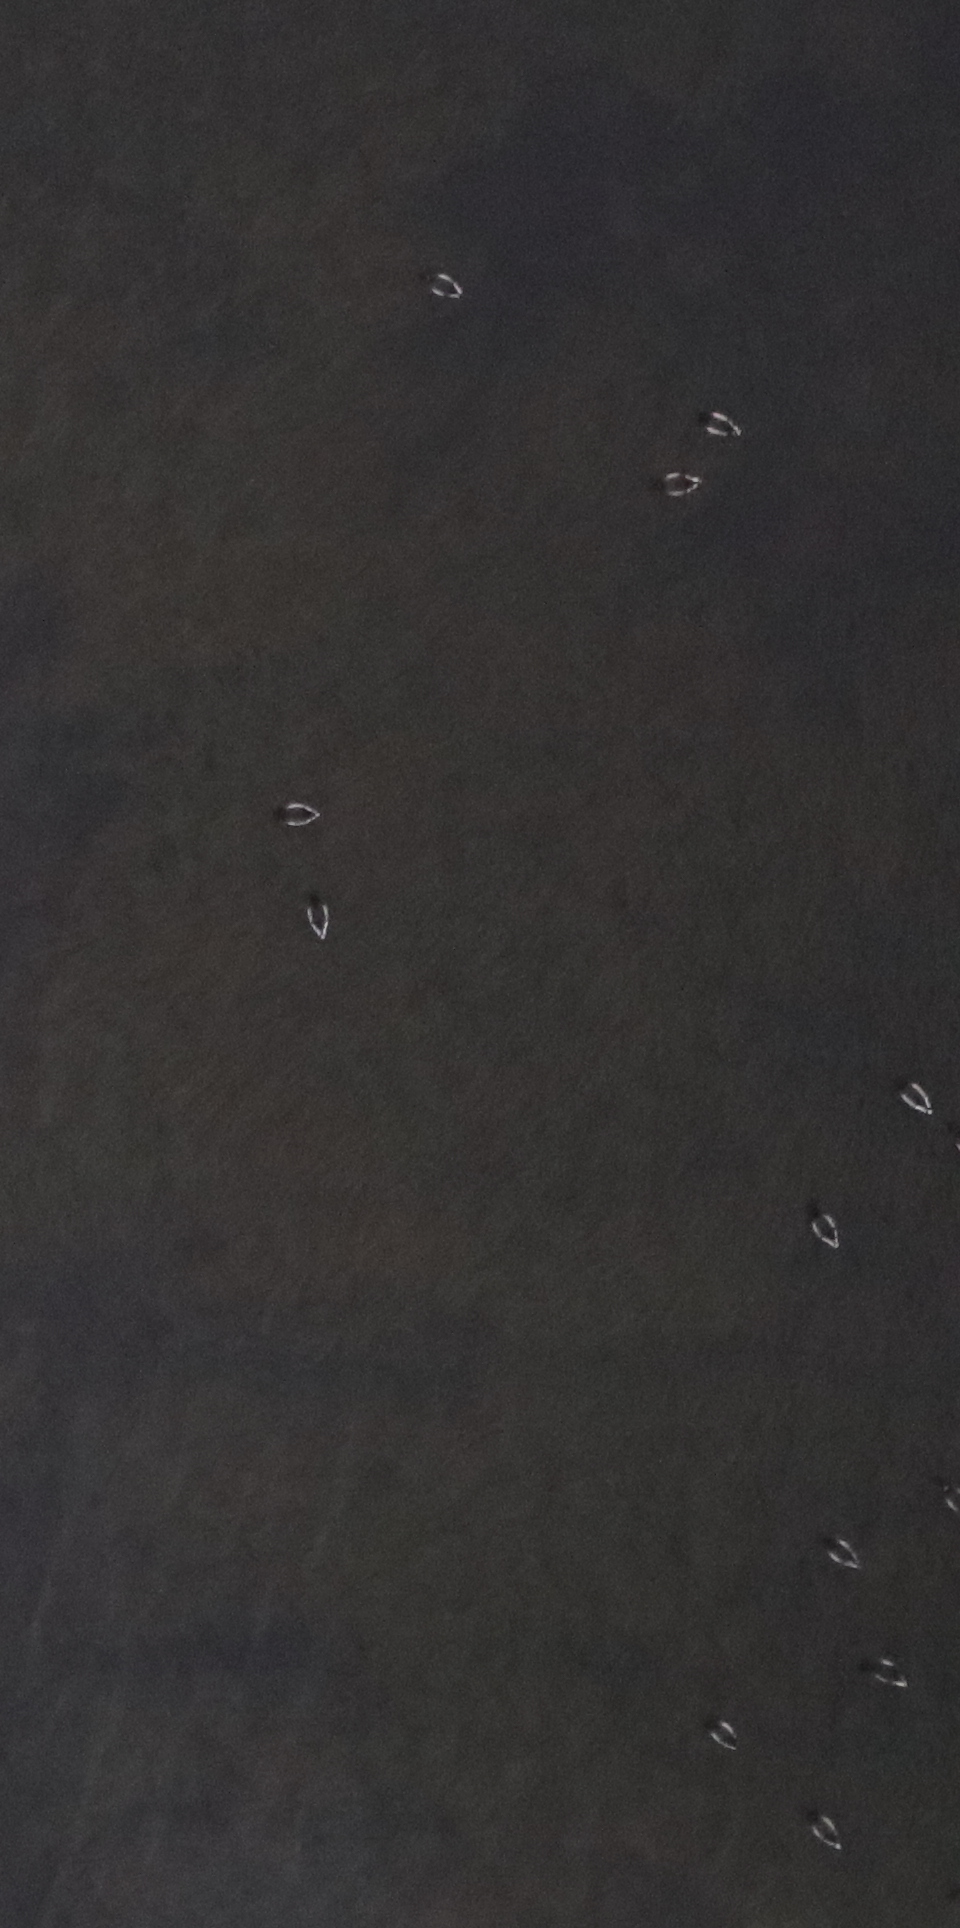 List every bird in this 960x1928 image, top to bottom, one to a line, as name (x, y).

brant (445, 284)
brant (720, 423)
brant (678, 483)
brant (296, 813)
brant (318, 915)
brant (915, 1095)
brant (824, 1227)
brant (843, 1553)
brant (888, 1672)
brant (722, 1734)
brant (825, 1831)